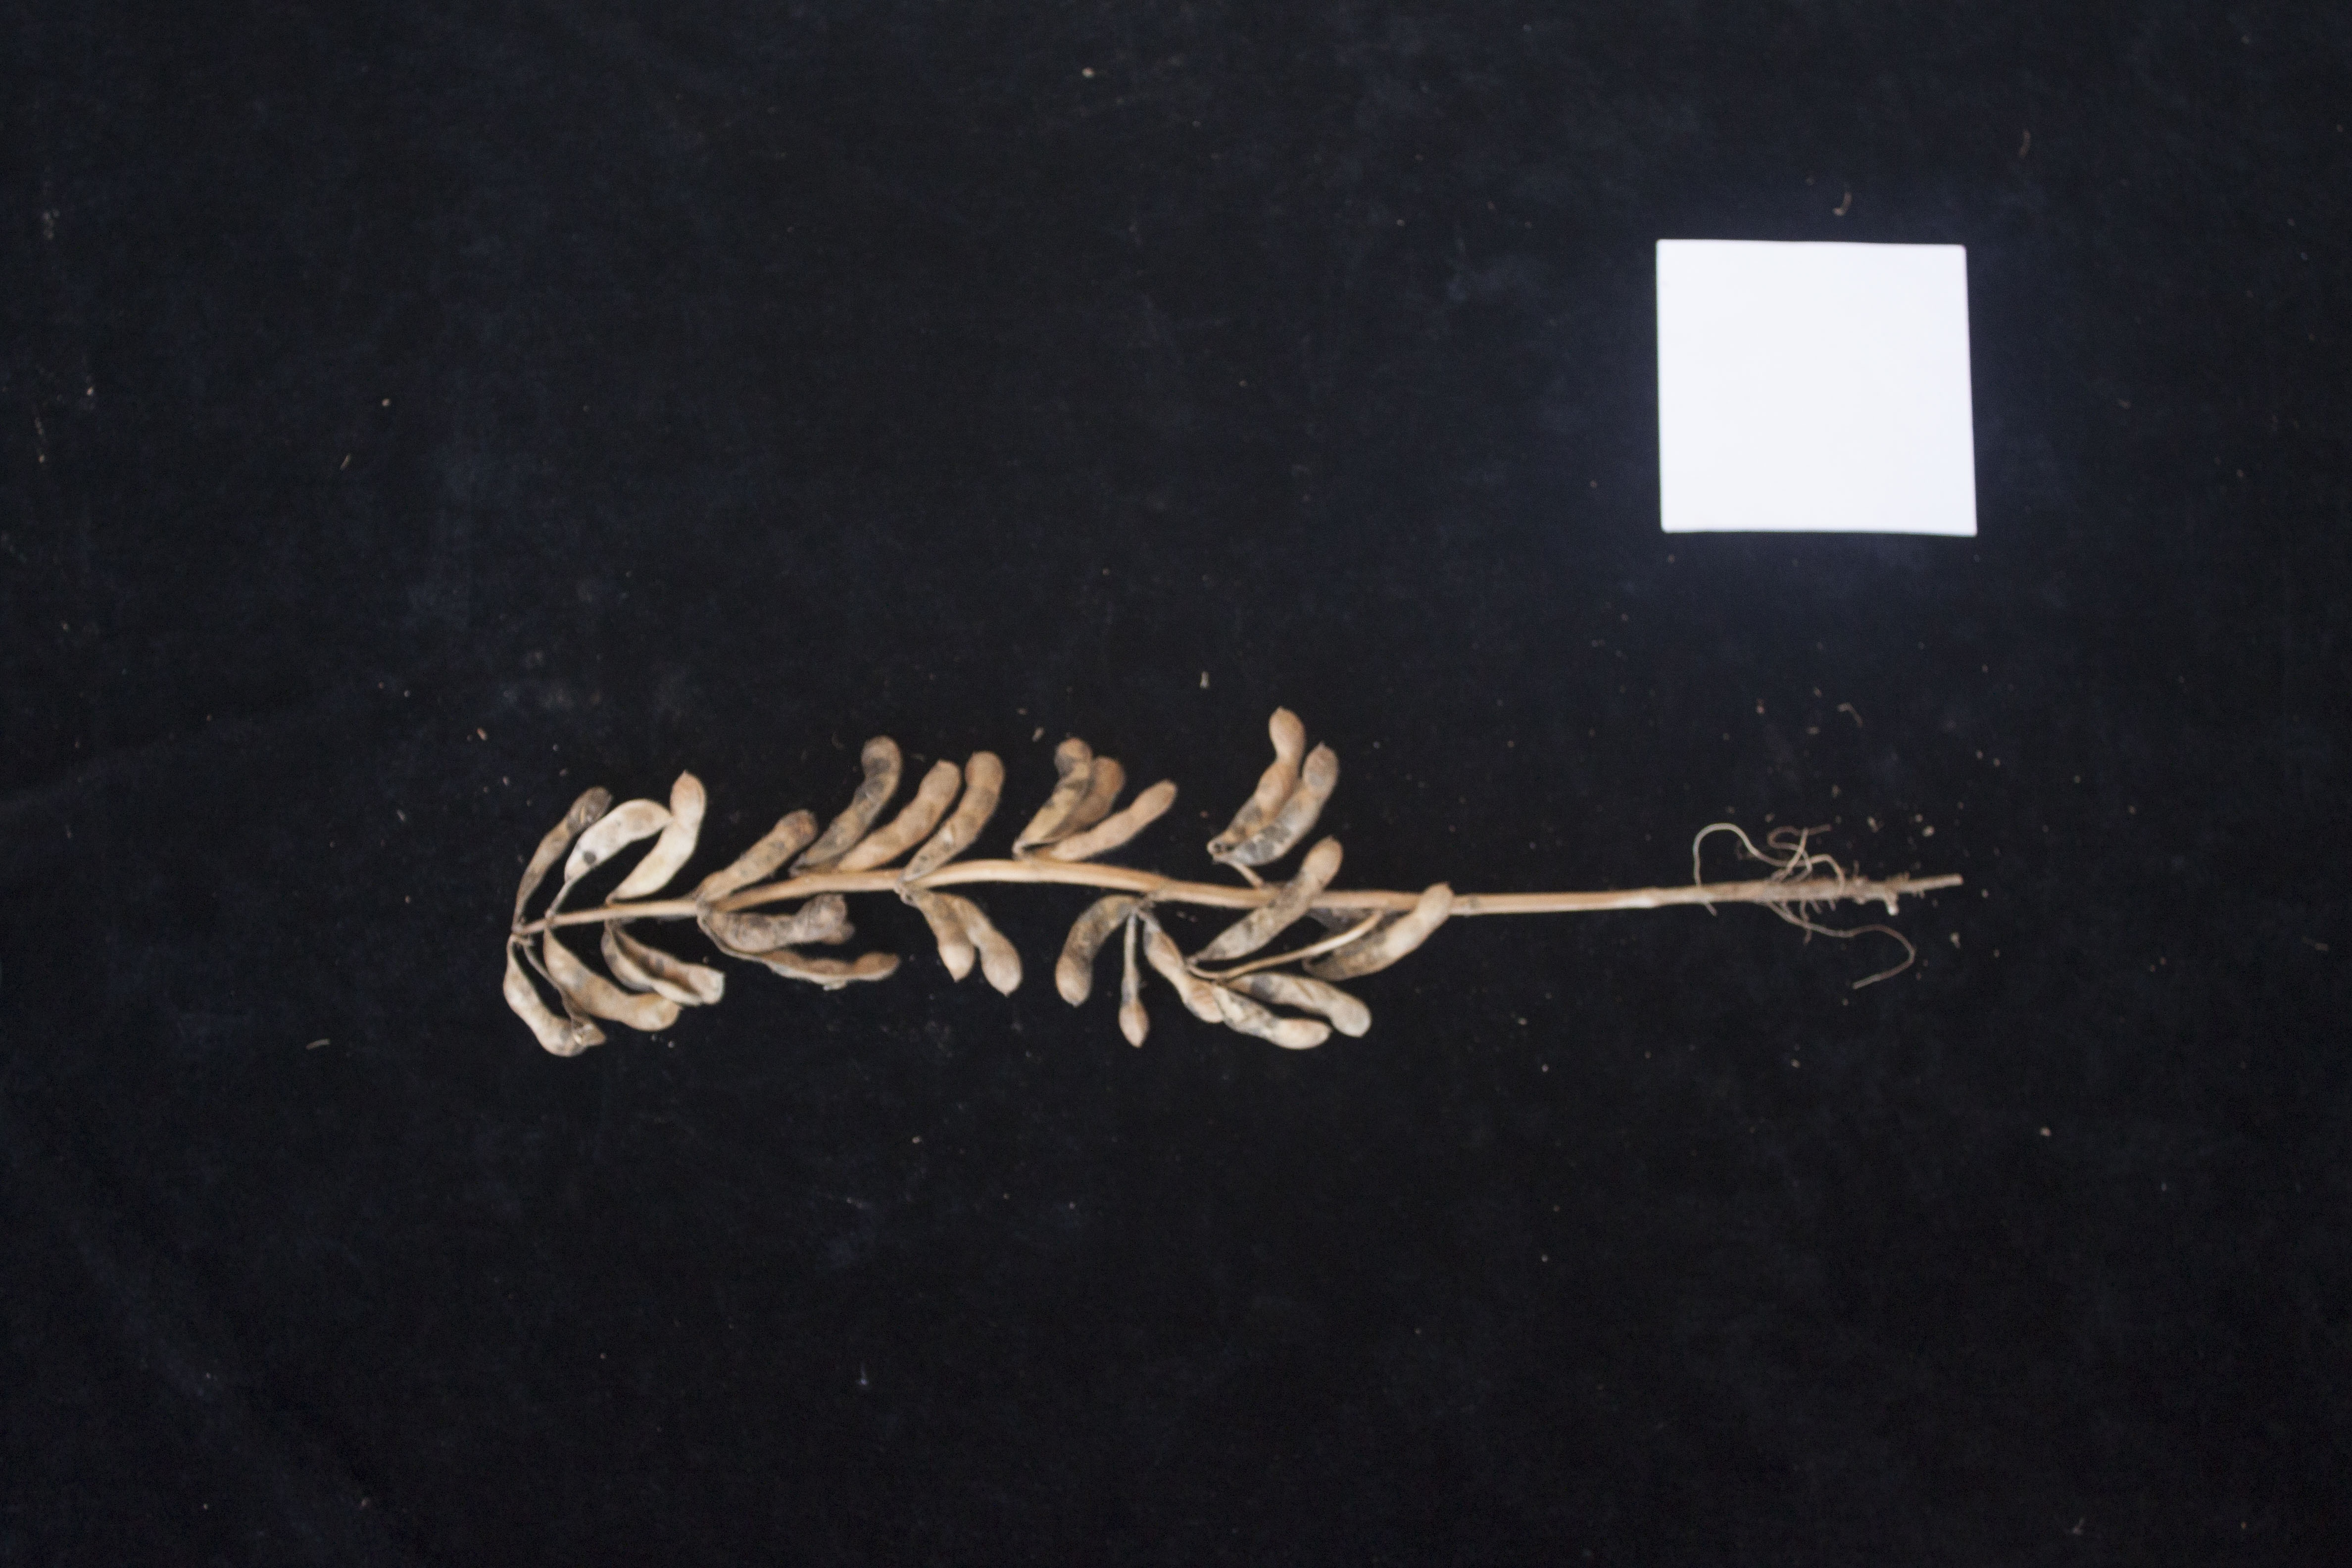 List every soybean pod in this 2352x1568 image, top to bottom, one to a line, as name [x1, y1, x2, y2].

soybean pod [1211, 710, 1304, 845]
soybean pod [799, 738, 900, 863]
soybean pod [1017, 739, 1089, 849]
soybean pod [1227, 745, 1337, 864]
soybean pod [900, 753, 1003, 882]
soybean pod [1031, 760, 1126, 846]
soybean pod [836, 761, 960, 871]
soybean pod [609, 775, 703, 898]
soybean pod [1049, 784, 1175, 860]
soybean pod [515, 788, 610, 924]
soybean pod [564, 800, 675, 886]
soybean pod [687, 811, 812, 902]
soybean pod [1197, 838, 1342, 959]
soybean pod [1306, 885, 1455, 980]
soybean pod [939, 893, 1020, 997]
soybean pod [913, 894, 973, 980]
soybean pod [1058, 896, 1144, 1005]
soybean pod [699, 897, 845, 953]
soybean pod [1135, 907, 1224, 1024]
soybean pod [1120, 915, 1146, 1046]
soybean pod [544, 925, 679, 1030]
soybean pod [603, 930, 699, 1006]
soybean pod [617, 930, 723, 1002]
soybean pod [504, 951, 586, 1056]
soybean pod [752, 951, 897, 985]
soybean pod [1227, 975, 1369, 1037]
soybean pod [1213, 985, 1330, 1049]